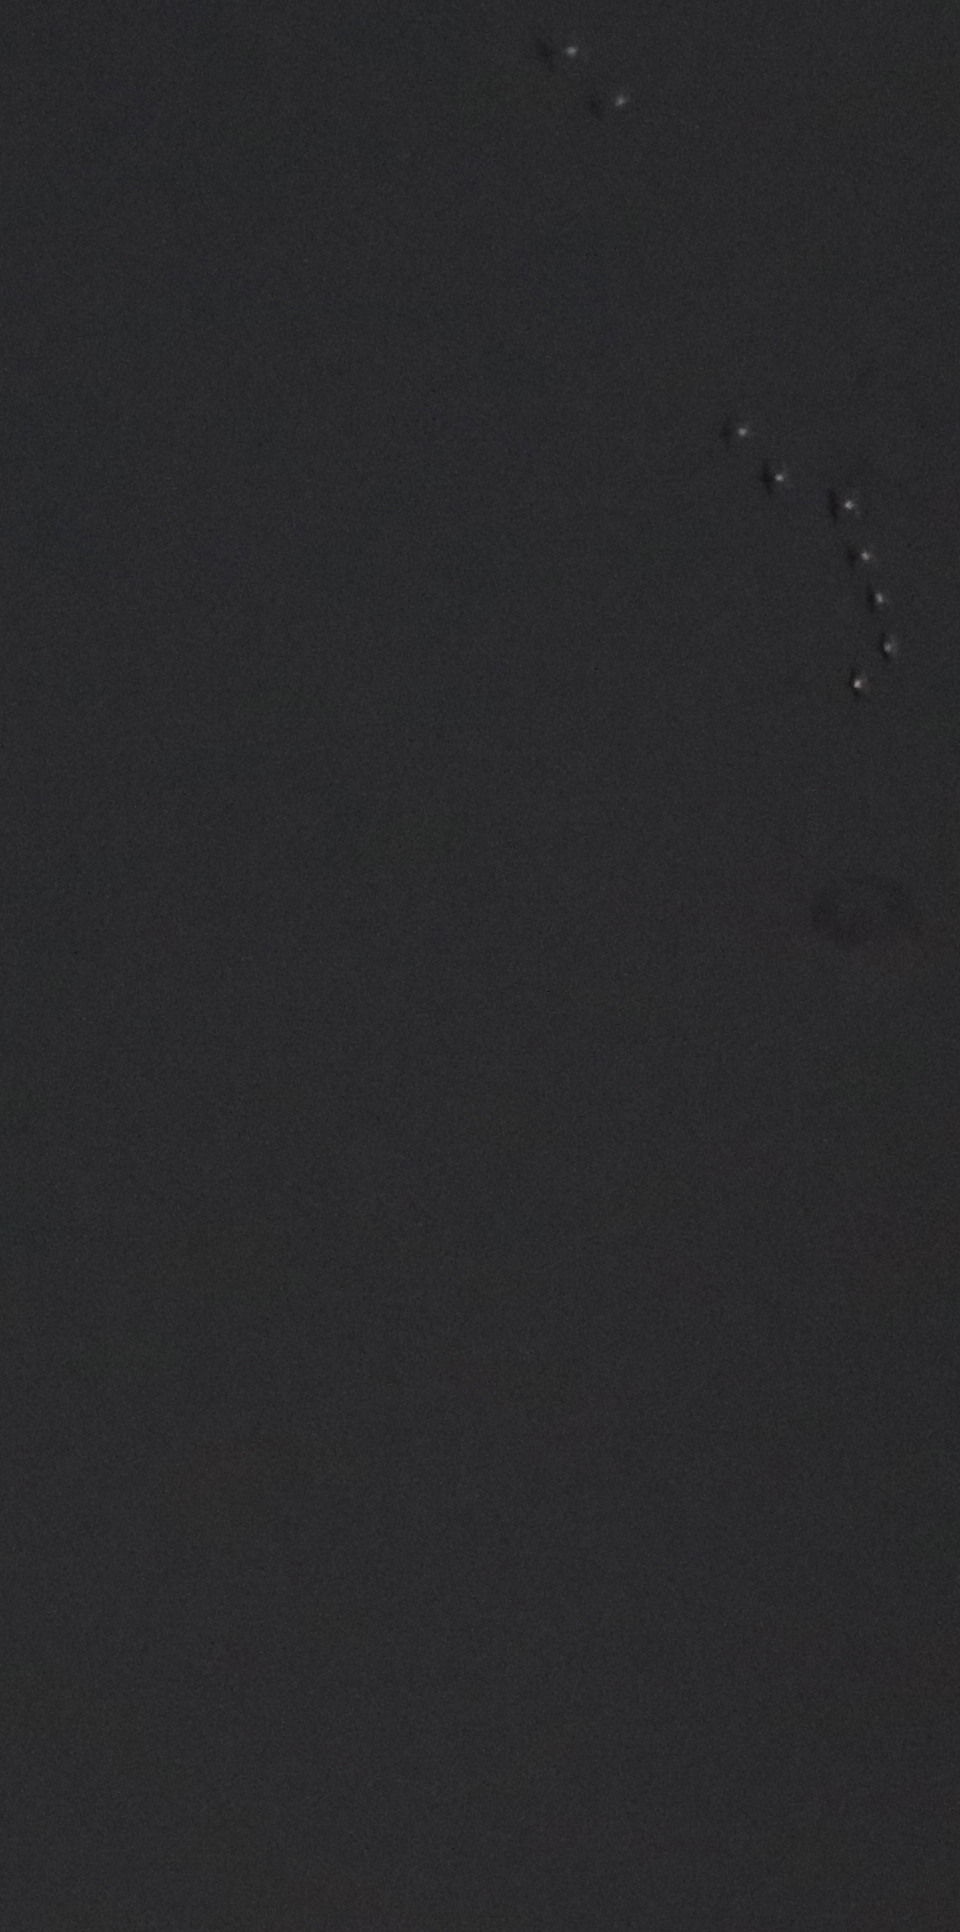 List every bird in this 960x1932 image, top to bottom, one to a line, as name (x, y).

brant (569, 37)
brant (621, 101)
brant (744, 435)
brant (786, 475)
brant (848, 504)
brant (872, 557)
brant (876, 600)
brant (891, 646)
brant (862, 683)